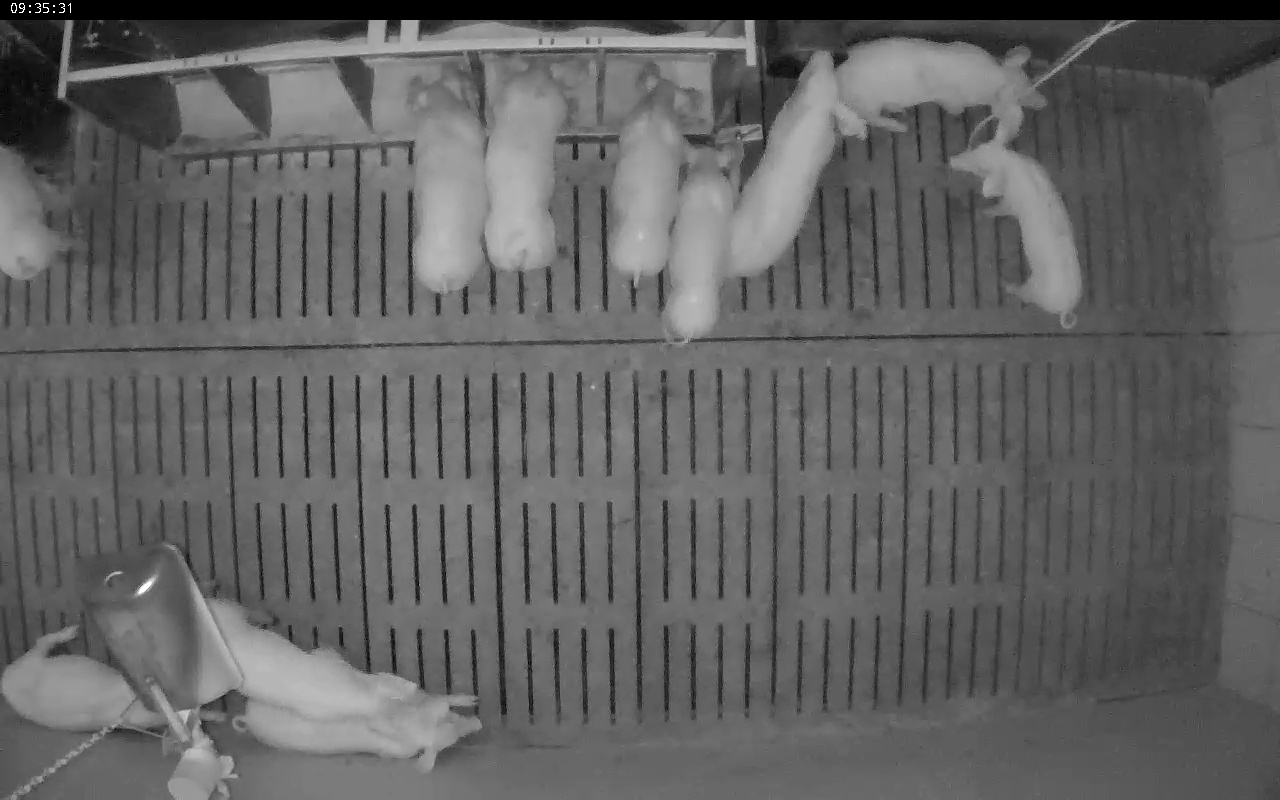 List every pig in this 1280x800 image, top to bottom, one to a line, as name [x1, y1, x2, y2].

pig [834, 36, 1049, 133]
pig [726, 46, 869, 279]
pig [484, 51, 594, 277]
pig [404, 60, 488, 296]
pig [606, 62, 706, 292]
pig [949, 104, 1085, 329]
pig [660, 123, 746, 349]
pig [0, 139, 84, 281]
pig [203, 596, 429, 740]
pig [1, 622, 226, 757]
pig [232, 687, 484, 771]